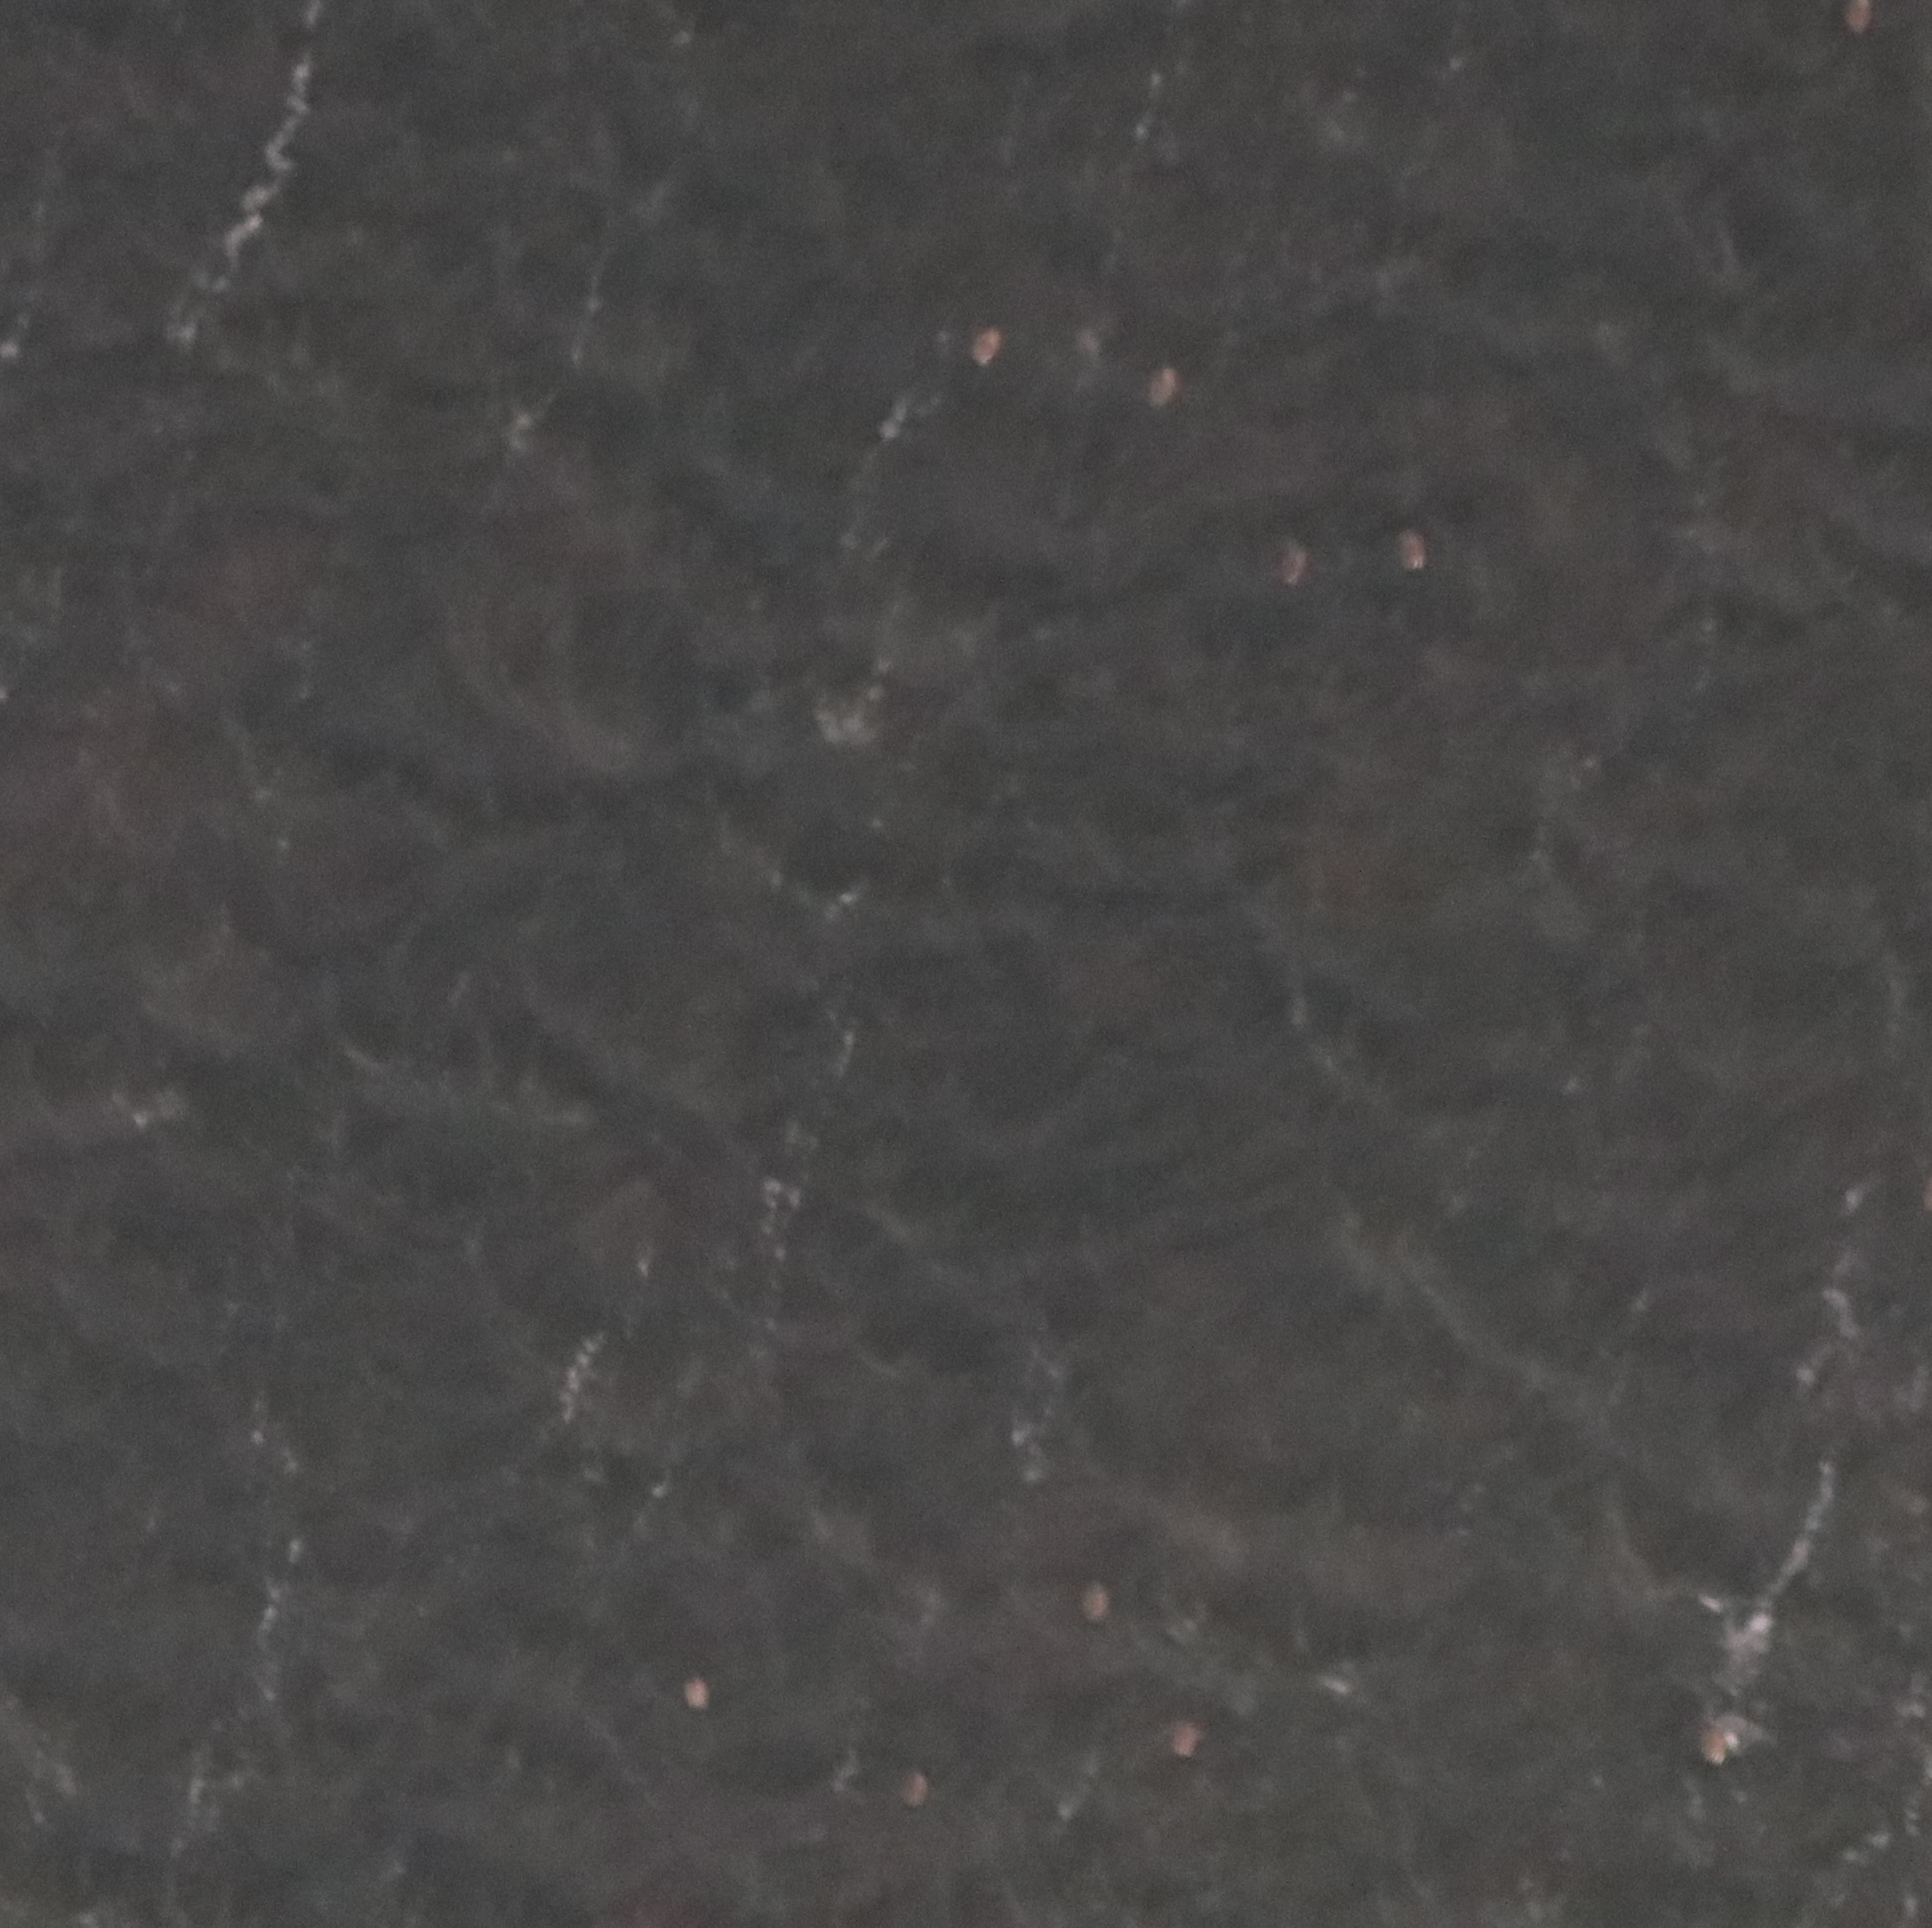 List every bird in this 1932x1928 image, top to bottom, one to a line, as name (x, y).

Canada goose (1858, 11)
Canada goose (987, 350)
Canada goose (1163, 388)
Canada goose (1410, 546)
Canada goose (1297, 562)
Canada goose (1098, 1605)
Canada goose (700, 1692)
Canada goose (1185, 1737)
Canada goose (1710, 1751)
Canada goose (915, 1786)